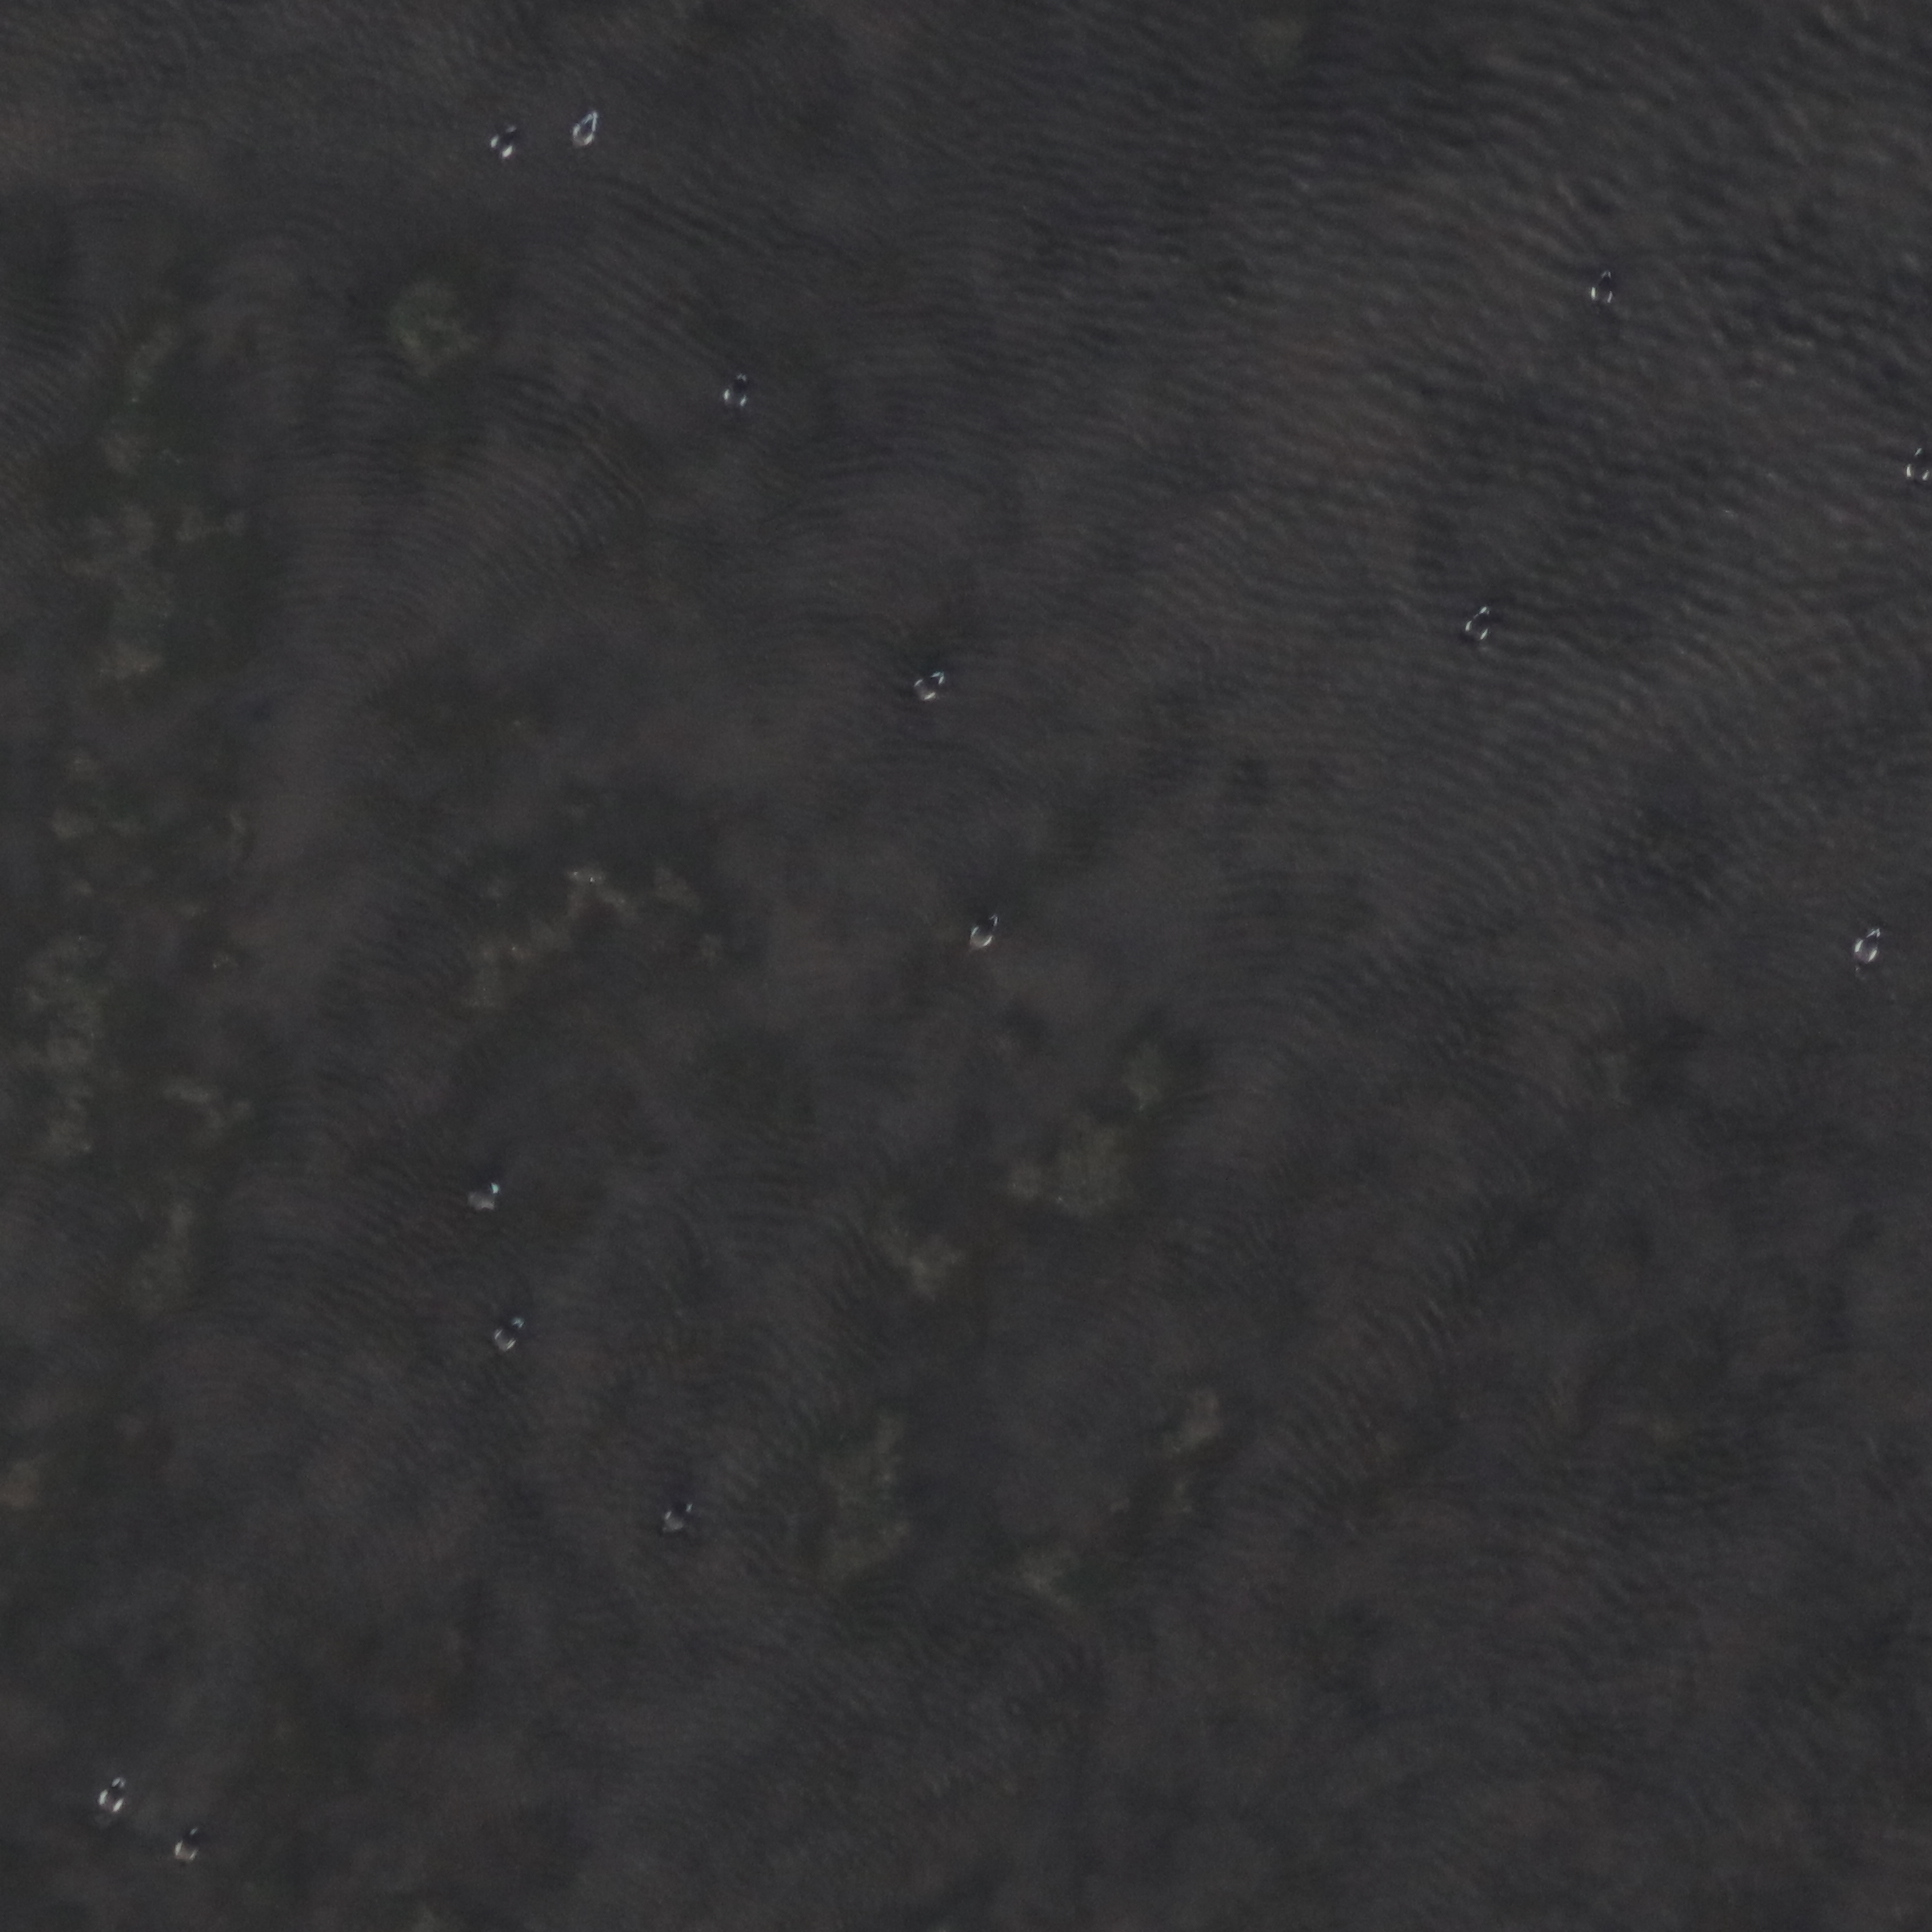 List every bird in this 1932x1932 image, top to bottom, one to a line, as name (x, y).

brant (587, 124)
brant (498, 144)
brant (1603, 292)
brant (743, 401)
brant (1920, 472)
brant (1481, 627)
brant (927, 686)
brant (981, 934)
brant (1867, 951)
brant (487, 1200)
brant (507, 1337)
brant (678, 1518)
brant (112, 1799)
brant (185, 1849)